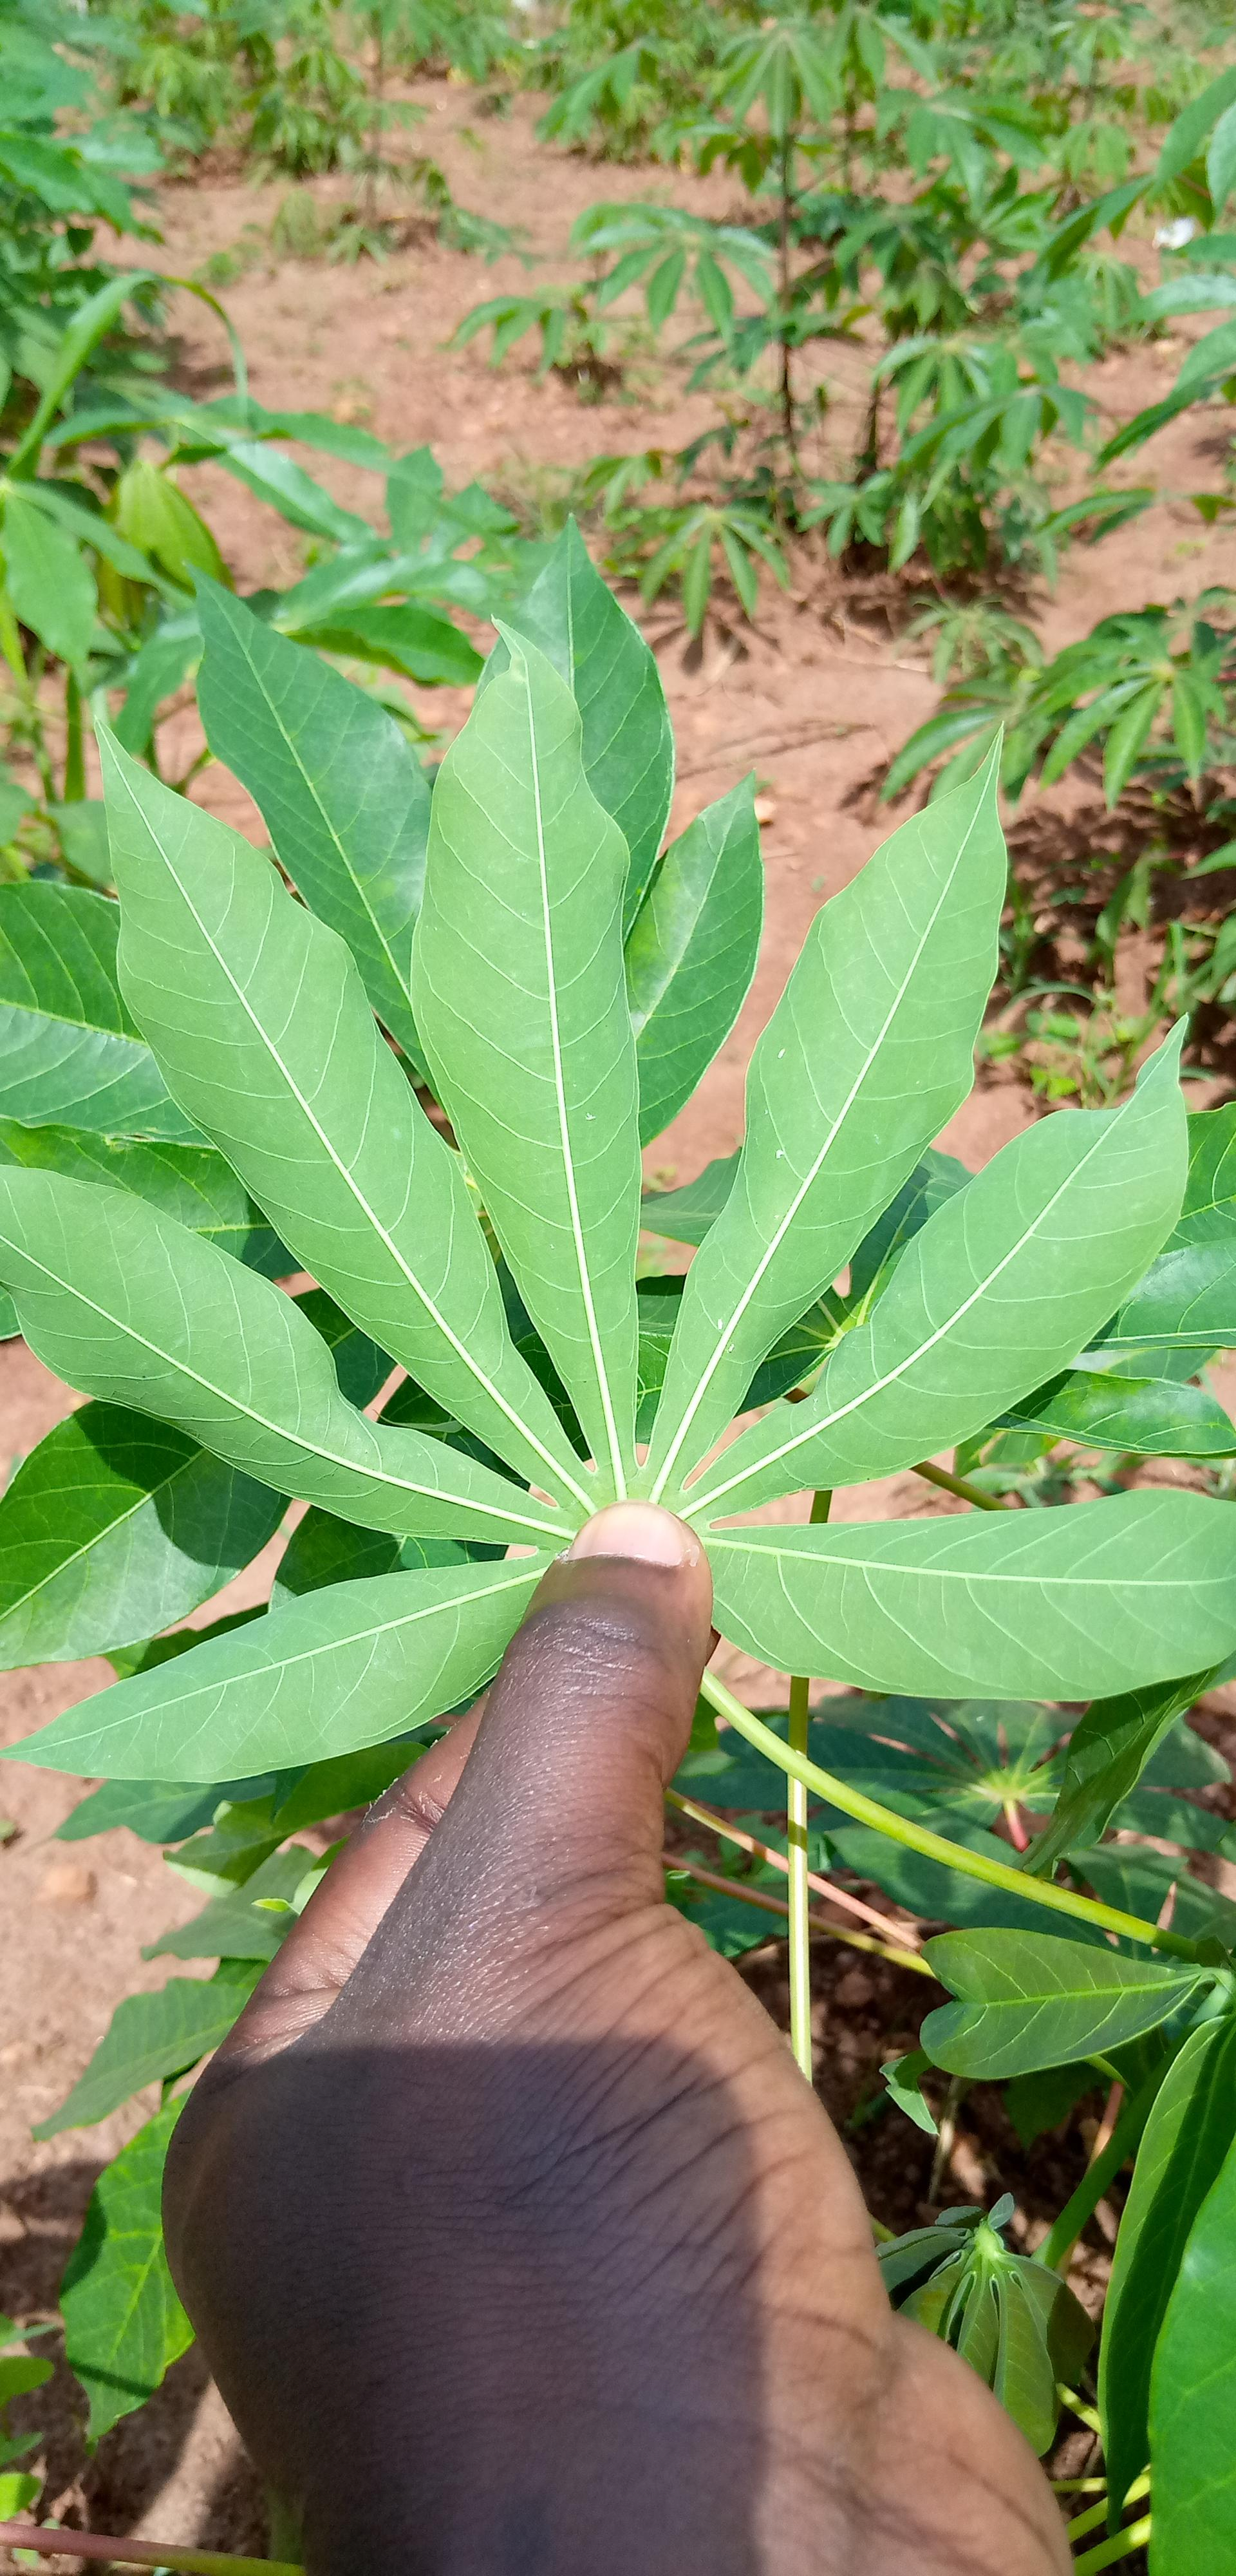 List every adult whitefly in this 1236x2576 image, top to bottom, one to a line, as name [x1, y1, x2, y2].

whitefly [780, 1048, 786, 1058]
whitefly [585, 1113, 597, 1126]
whitefly [775, 1147, 785, 1162]
whitefly [718, 1320, 724, 1331]
whitefly [728, 1345, 736, 1354]